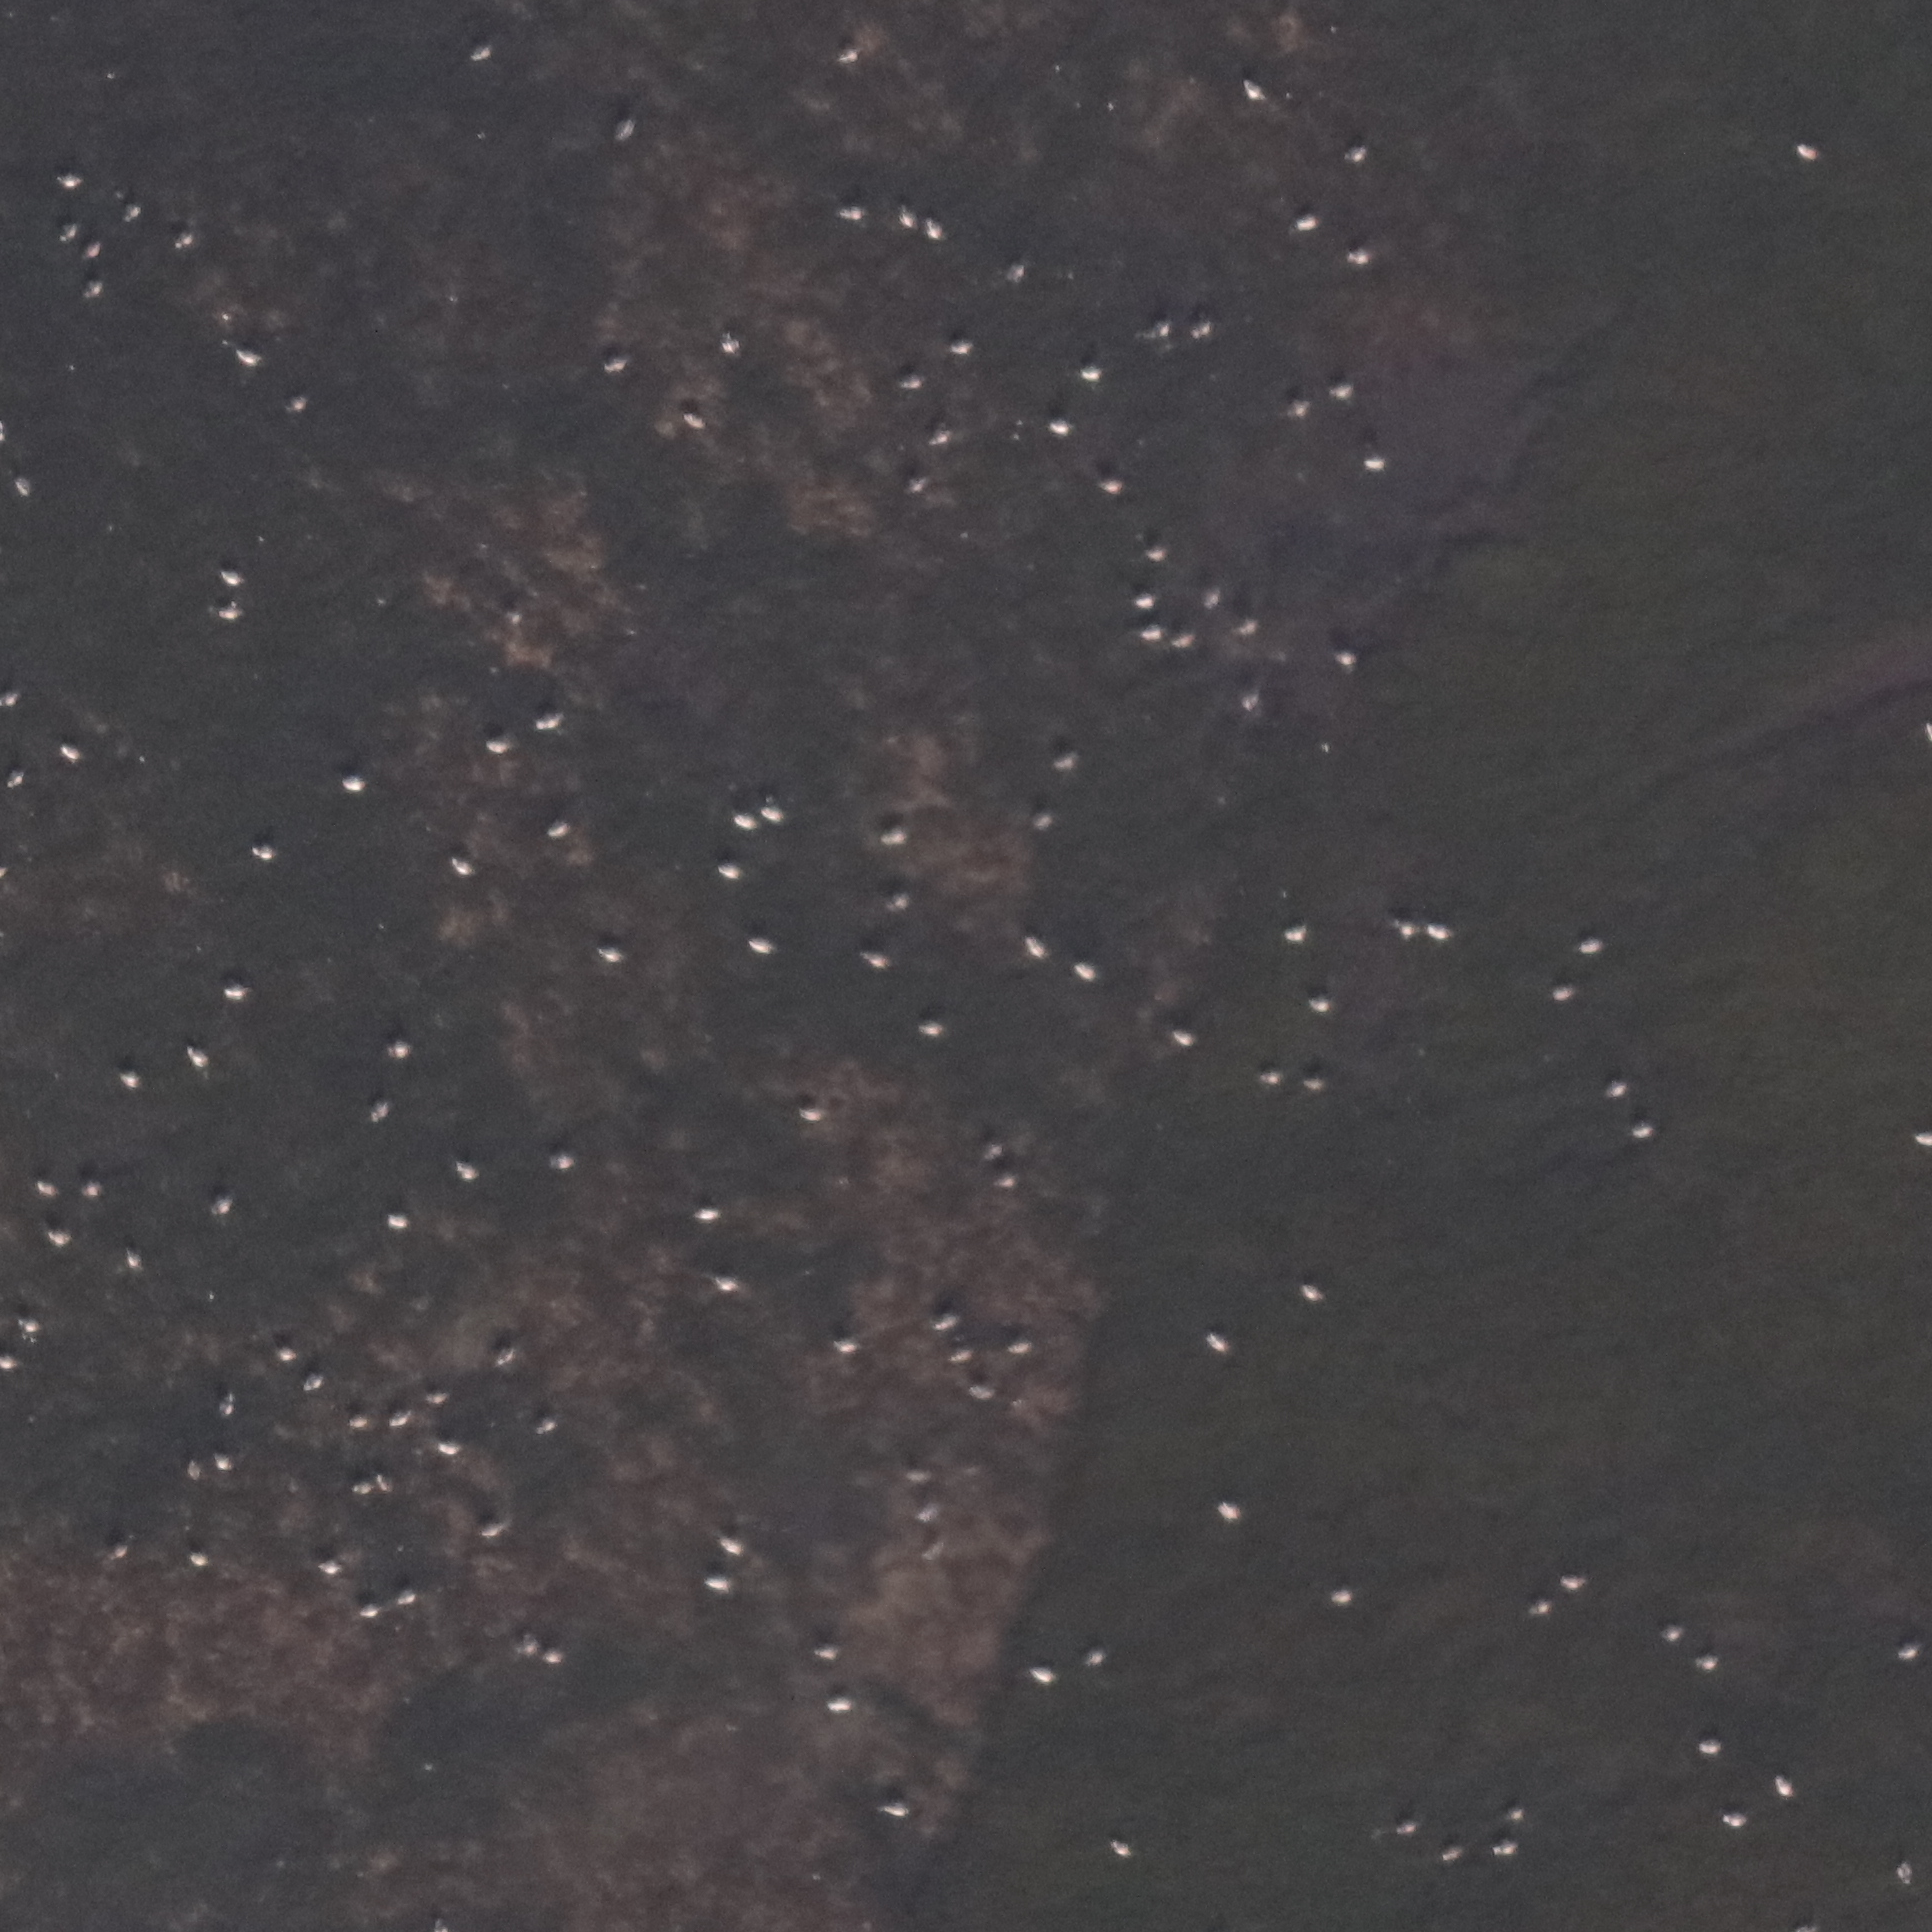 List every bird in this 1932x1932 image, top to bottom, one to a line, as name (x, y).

brant (490, 52)
brant (844, 54)
brant (1256, 83)
brant (630, 132)
brant (1357, 150)
brant (1807, 159)
brant (68, 172)
brant (139, 215)
brant (851, 216)
brant (900, 218)
brant (1310, 219)
brant (940, 225)
brant (71, 227)
brant (188, 232)
brant (93, 250)
brant (1357, 254)
brant (1017, 269)
brant (84, 284)
brant (1201, 328)
brant (1161, 333)
brant (725, 346)
brant (969, 346)
brant (249, 352)
brant (614, 365)
brant (1099, 375)
brant (905, 382)
brant (1339, 389)
brant (305, 407)
brant (1291, 413)
brant (695, 415)
brant (1066, 429)
brant (935, 437)
brant (1378, 465)
brant (906, 476)
brant (25, 477)
brant (1117, 489)
brant (1157, 555)
brant (238, 582)
brant (1216, 596)
brant (1147, 599)
brant (235, 611)
brant (1249, 629)
brant (1149, 630)
brant (1185, 641)
brant (1347, 654)
brant (1255, 706)
brant (548, 719)
brant (501, 748)
brant (65, 755)
brant (1070, 757)
brant (15, 778)
brant (357, 790)
brant (776, 807)
brant (1044, 817)
brant (746, 825)
brant (566, 827)
brant (900, 834)
brant (273, 855)
brant (473, 866)
brant (734, 867)
brant (901, 893)
brant (1293, 924)
brant (1406, 926)
brant (1434, 927)
brant (1605, 942)
brant (615, 947)
brant (759, 947)
brant (1040, 947)
brant (883, 951)
brant (1087, 970)
brant (236, 988)
brant (1570, 996)
brant (1322, 1000)
brant (931, 1028)
brant (1179, 1037)
brant (394, 1048)
brant (203, 1054)
brant (1278, 1073)
brant (1319, 1078)
brant (131, 1083)
brant (1618, 1083)
brant (381, 1102)
brant (814, 1113)
brant (1645, 1127)
brant (1930, 1145)
brant (993, 1148)
brant (566, 1163)
brant (465, 1176)
brant (93, 1177)
brant (1006, 1188)
brant (56, 1194)
brant (227, 1207)
brant (713, 1218)
brant (394, 1222)
brant (68, 1231)
brant (131, 1261)
brant (727, 1286)
brant (1310, 1291)
brant (941, 1319)
brant (31, 1325)
brant (1218, 1339)
brant (840, 1346)
brant (1022, 1347)
brant (281, 1349)
brant (8, 1351)
brant (505, 1351)
brant (959, 1353)
brant (309, 1373)
brant (428, 1397)
brant (986, 1398)
brant (224, 1408)
brant (545, 1416)
brant (356, 1421)
brant (398, 1424)
brant (449, 1439)
brant (235, 1464)
brant (204, 1469)
brant (924, 1469)
brant (387, 1483)
brant (363, 1487)
brant (1221, 1503)
brant (931, 1517)
brant (502, 1525)
brant (123, 1545)
brant (739, 1547)
brant (331, 1555)
brant (937, 1561)
brant (211, 1563)
brant (720, 1581)
brant (1577, 1581)
brant (1340, 1588)
brant (411, 1593)
brant (1546, 1599)
brant (382, 1610)
brant (1672, 1622)
brant (526, 1643)
brant (829, 1644)
brant (1913, 1647)
brant (1088, 1652)
brant (1707, 1653)
brant (564, 1665)
brant (1043, 1671)
brant (848, 1700)
brant (1707, 1748)
brant (1783, 1784)
brant (1518, 1809)
brant (1736, 1811)
brant (895, 1813)
brant (1400, 1821)
brant (1510, 1837)
brant (1120, 1844)
brant (1446, 1855)
brant (1913, 1871)
brant (448, 1926)
brant (1805, 1929)
brant (1209, 1932)